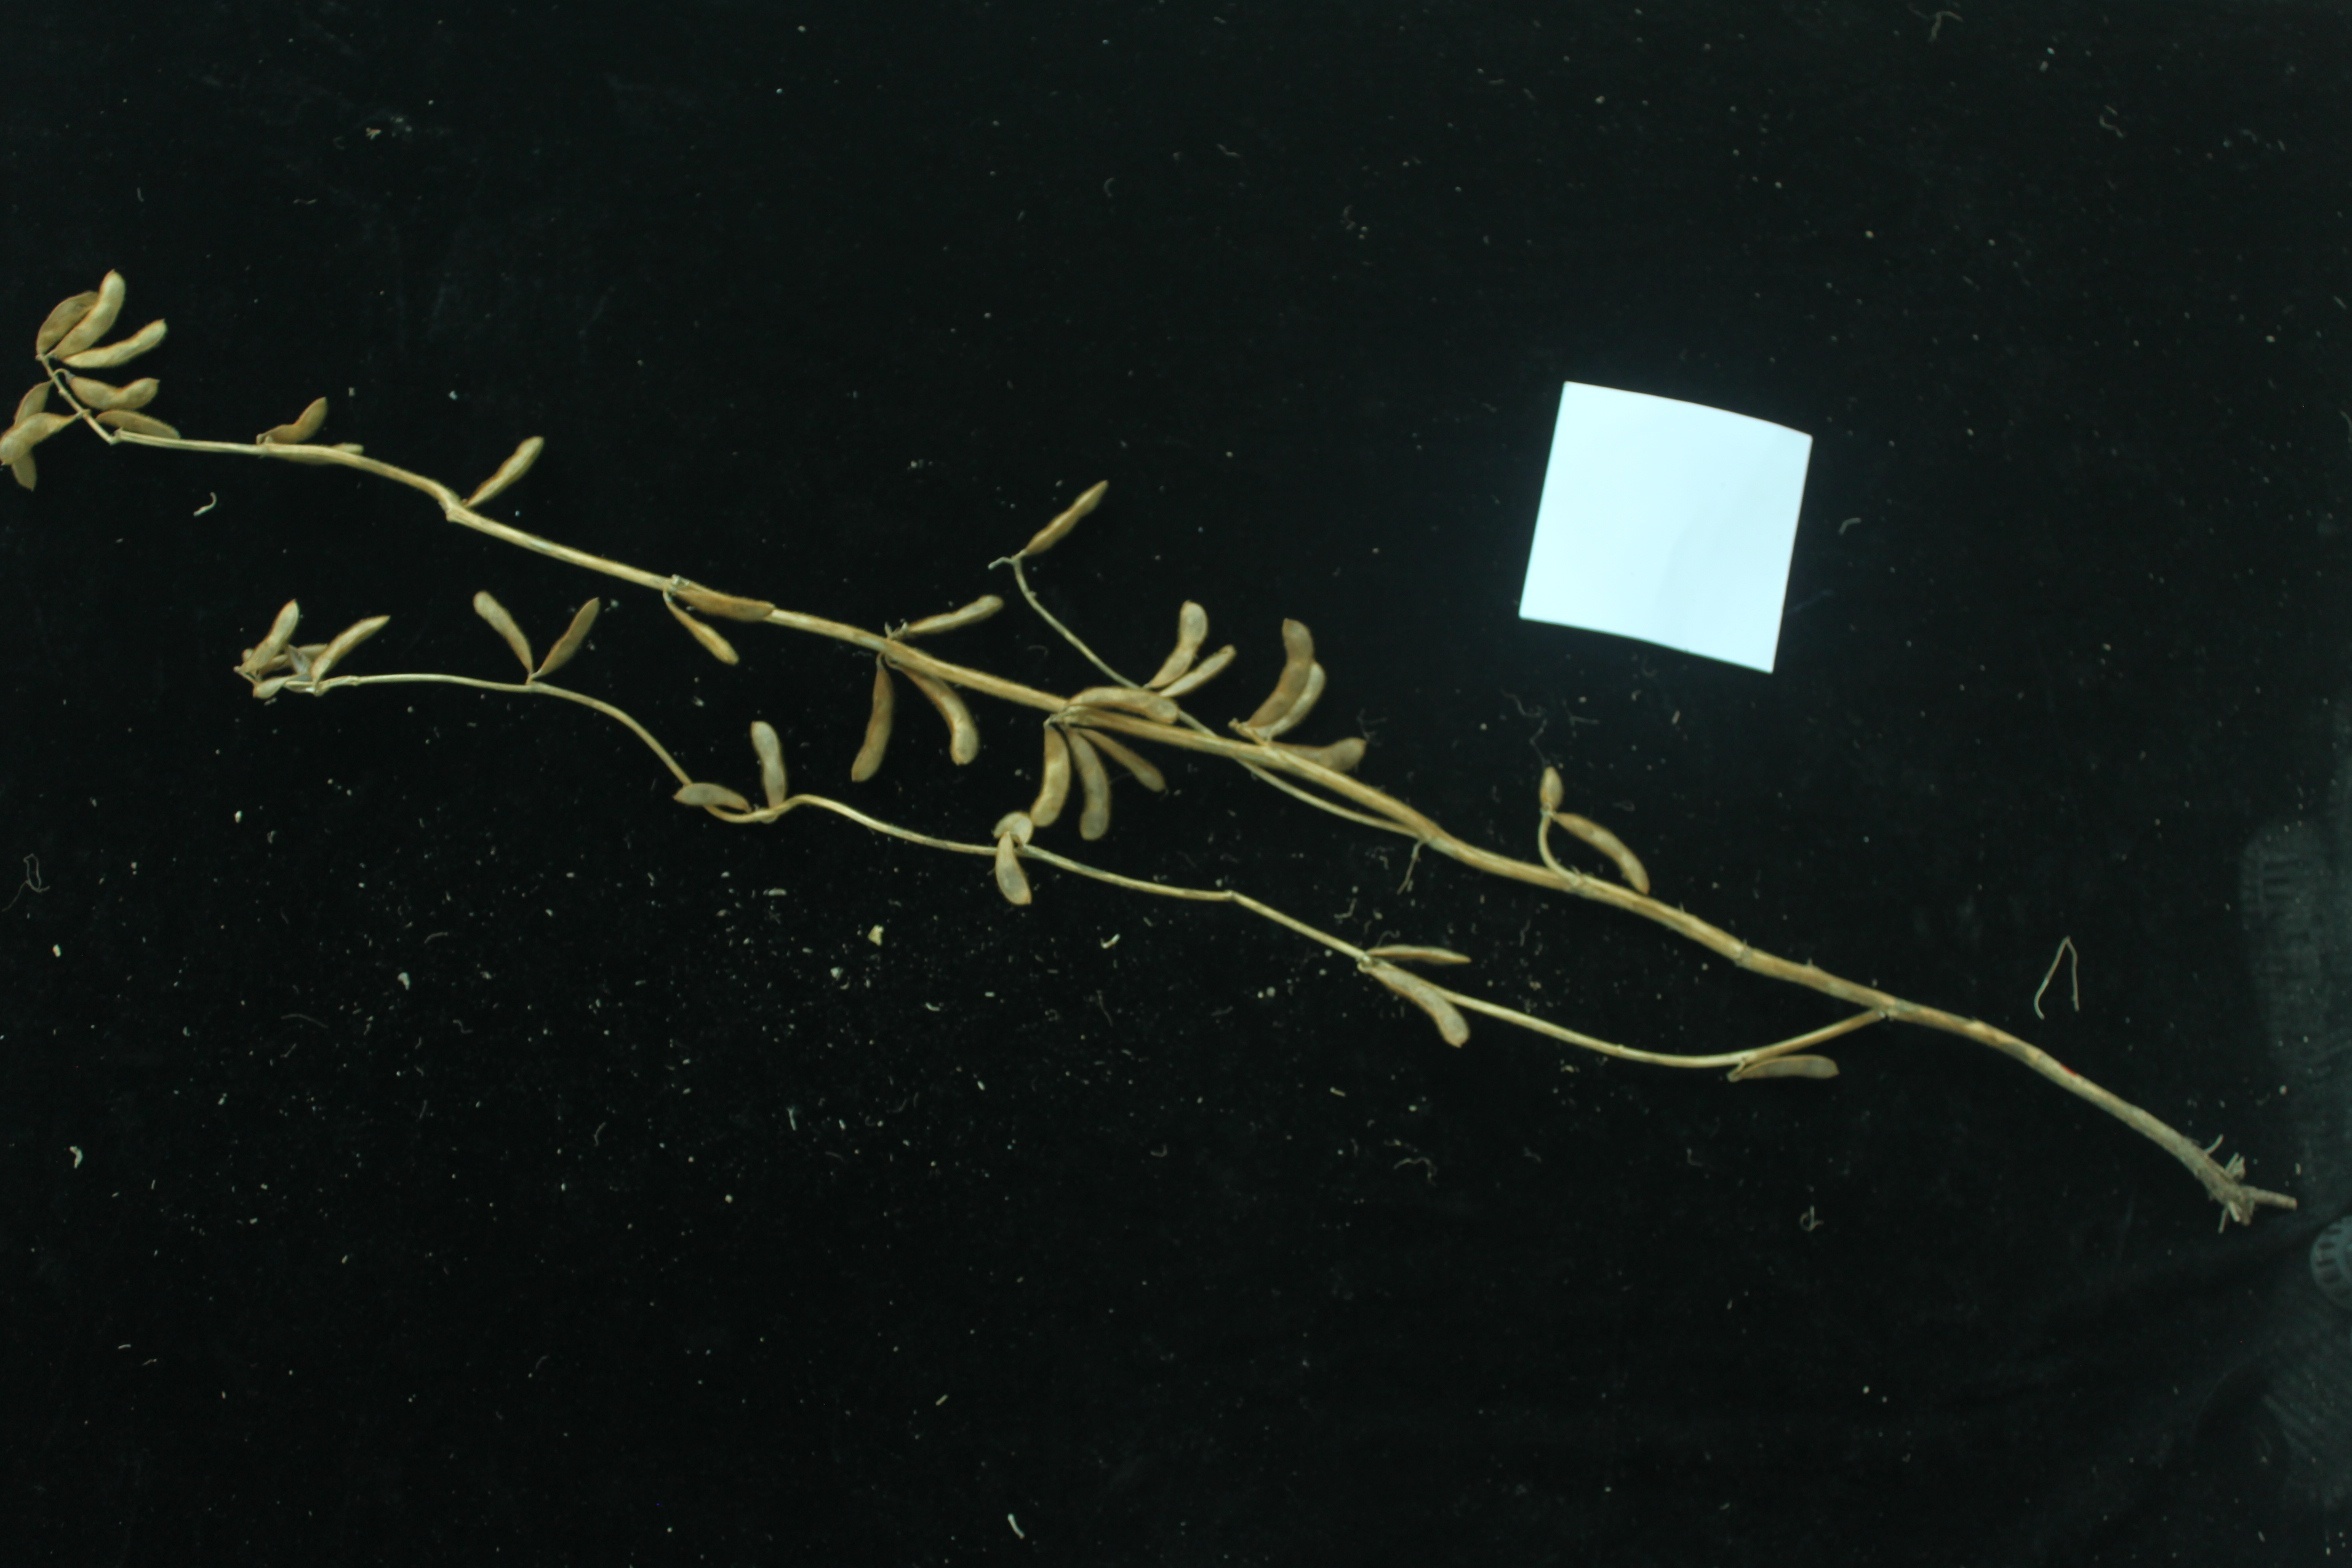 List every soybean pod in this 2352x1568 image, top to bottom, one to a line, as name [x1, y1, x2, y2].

soybean pod [45, 270, 124, 362]
soybean pod [36, 292, 97, 361]
soybean pod [59, 320, 167, 370]
soybean pod [53, 370, 159, 413]
soybean pod [10, 385, 53, 491]
soybean pod [263, 398, 327, 445]
soybean pod [93, 410, 180, 441]
soybean pod [0, 411, 88, 466]
soybean pod [457, 436, 546, 511]
soybean pod [264, 442, 366, 467]
soybean pod [1025, 481, 1109, 556]
soybean pod [672, 583, 774, 624]
soybean pod [663, 591, 740, 666]
soybean pod [473, 592, 533, 676]
soybean pod [900, 595, 1004, 639]
soybean pod [528, 598, 599, 680]
soybean pod [236, 600, 299, 674]
soybean pod [1142, 603, 1206, 691]
soybean pod [311, 617, 391, 691]
soybean pod [1244, 620, 1313, 728]
soybean pod [242, 645, 330, 674]
soybean pod [1156, 646, 1236, 700]
soybean pod [852, 662, 894, 782]
soybean pod [1252, 662, 1324, 739]
soybean pod [896, 663, 980, 767]
soybean pod [1066, 689, 1177, 727]
soybean pod [1030, 717, 1070, 828]
soybean pod [750, 723, 786, 811]
soybean pod [1065, 729, 1110, 841]
soybean pod [1076, 729, 1166, 792]
soybean pod [1250, 738, 1366, 775]
soybean pod [1540, 764, 1563, 820]
soybean pod [672, 783, 751, 814]
soybean pod [992, 814, 1033, 846]
soybean pod [1551, 814, 1650, 897]
soybean pod [994, 828, 1031, 905]
soybean pod [1362, 944, 1471, 966]
soybean pod [1357, 963, 1470, 1049]
soybean pod [1727, 1058, 1838, 1082]